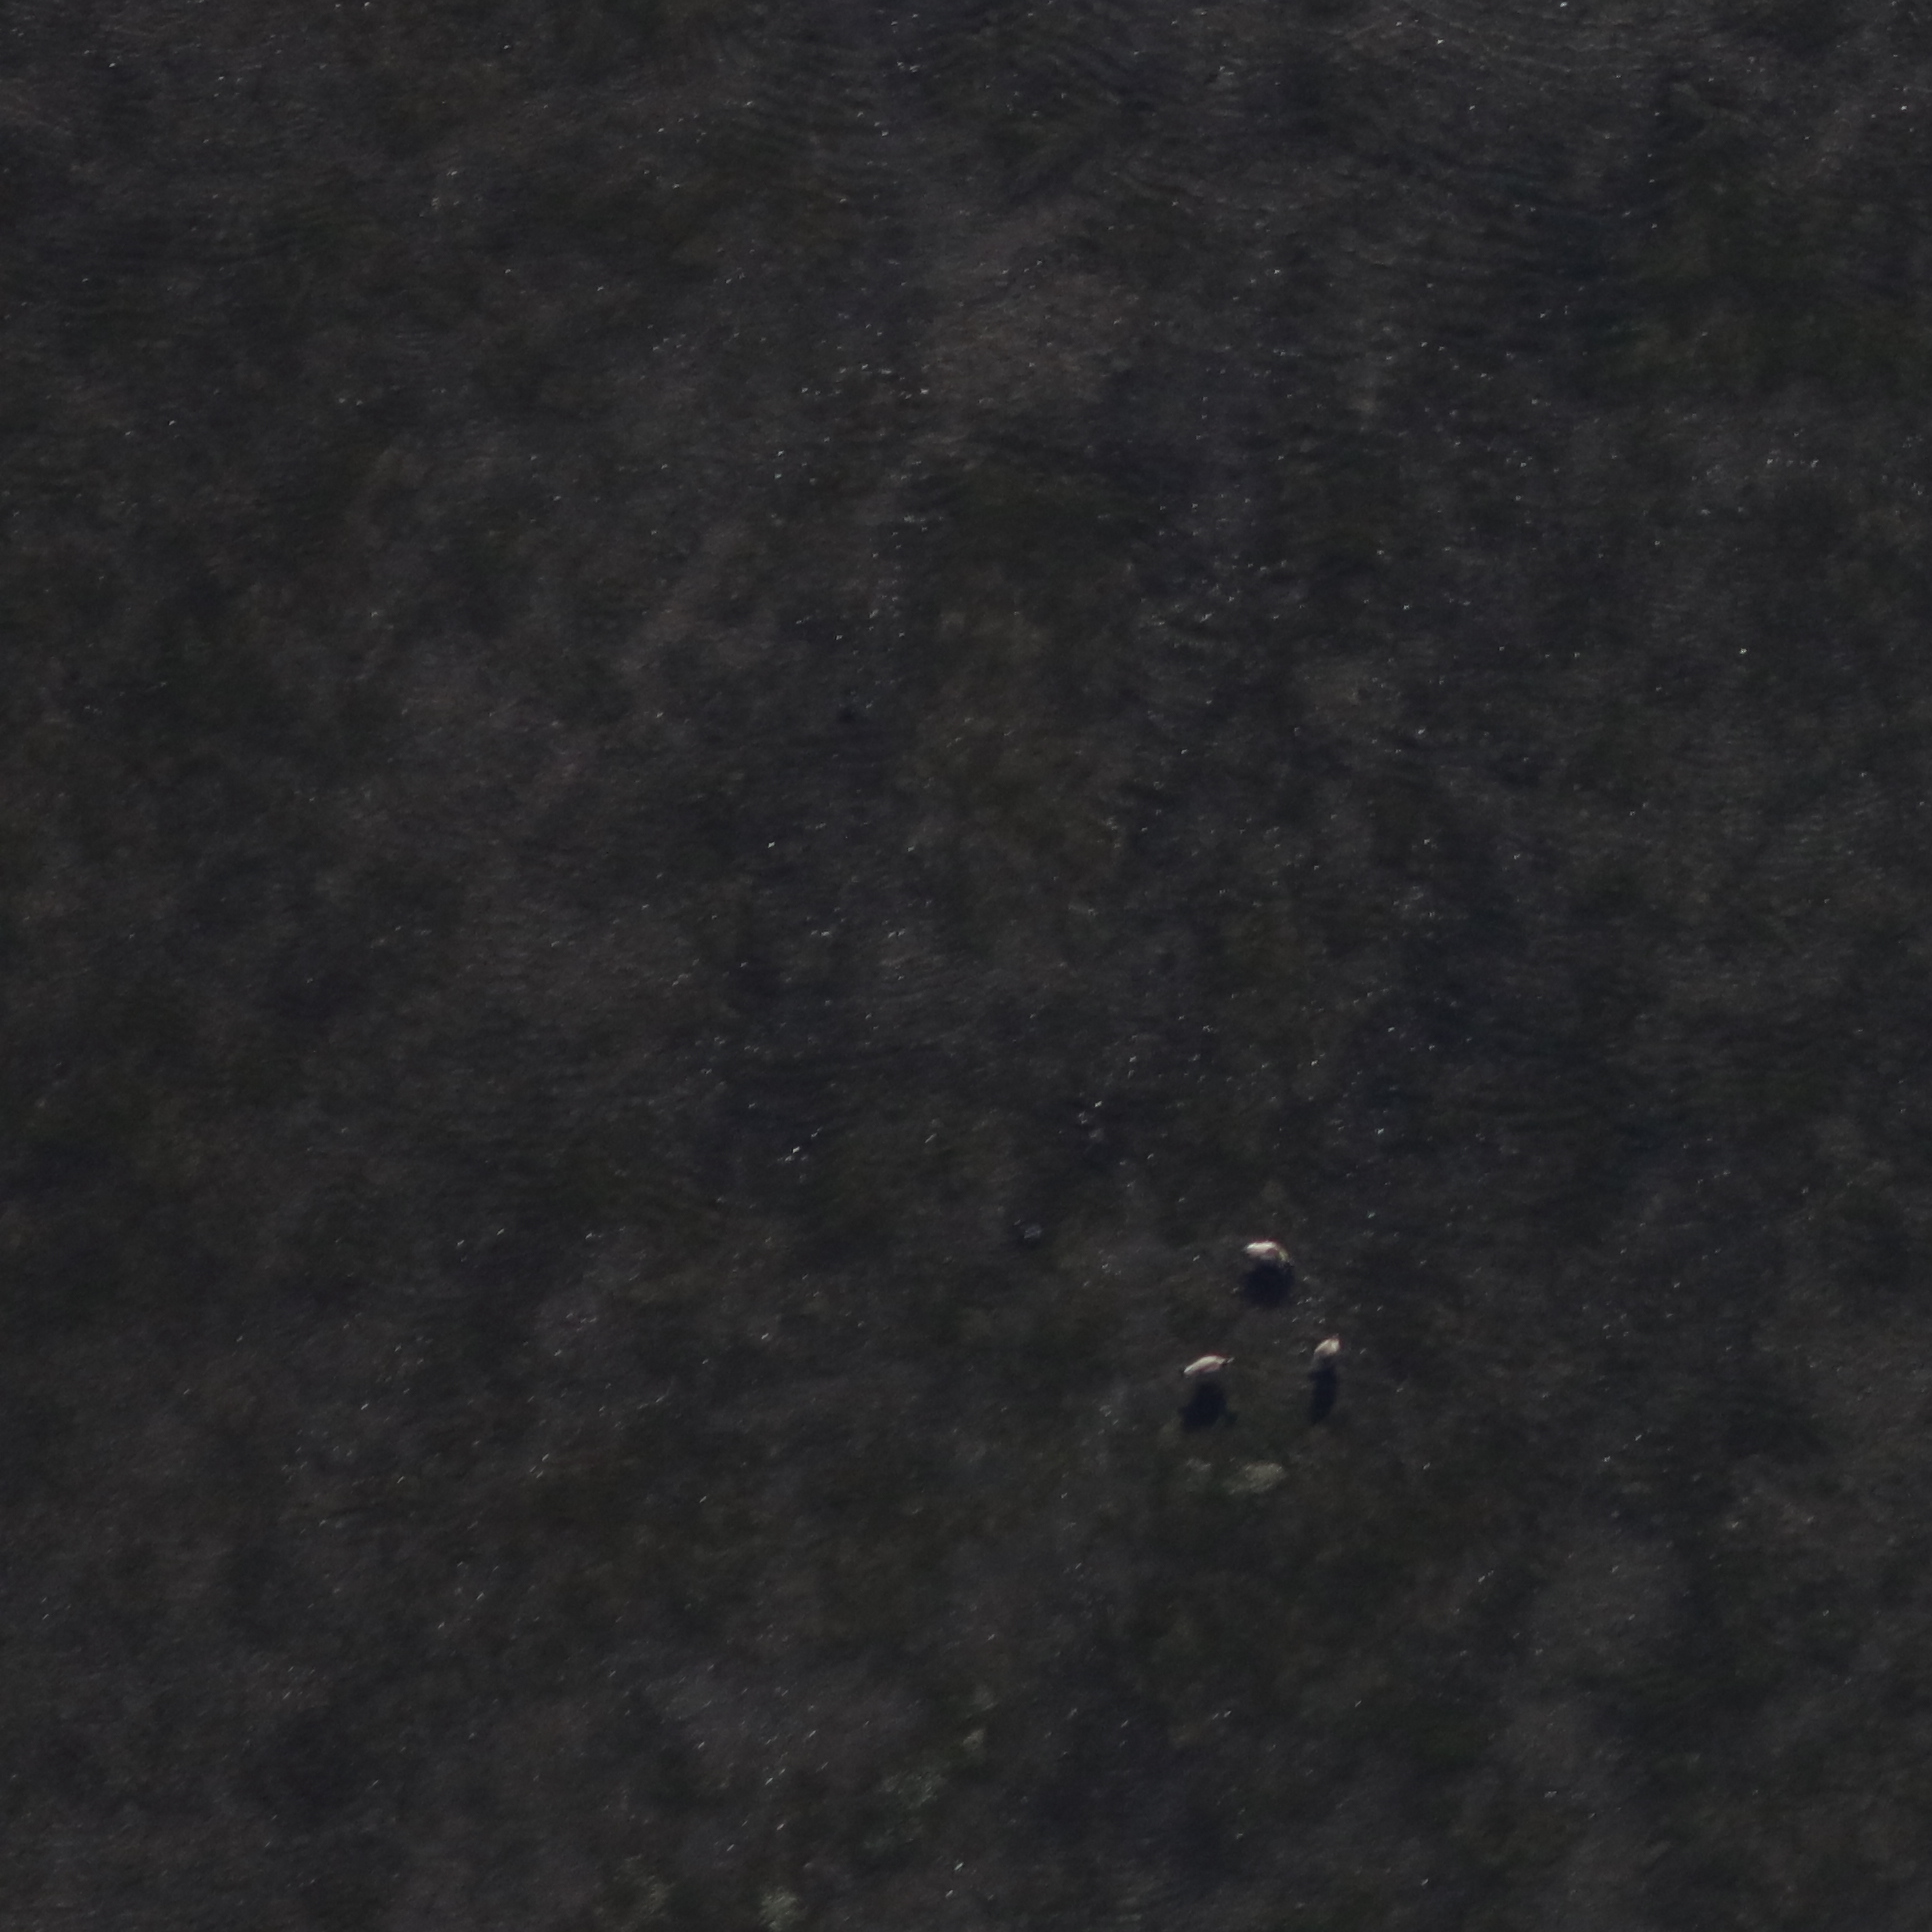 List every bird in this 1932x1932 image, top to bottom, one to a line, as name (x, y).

Canada goose (1264, 1252)
Canada goose (1325, 1351)
Canada goose (1204, 1366)